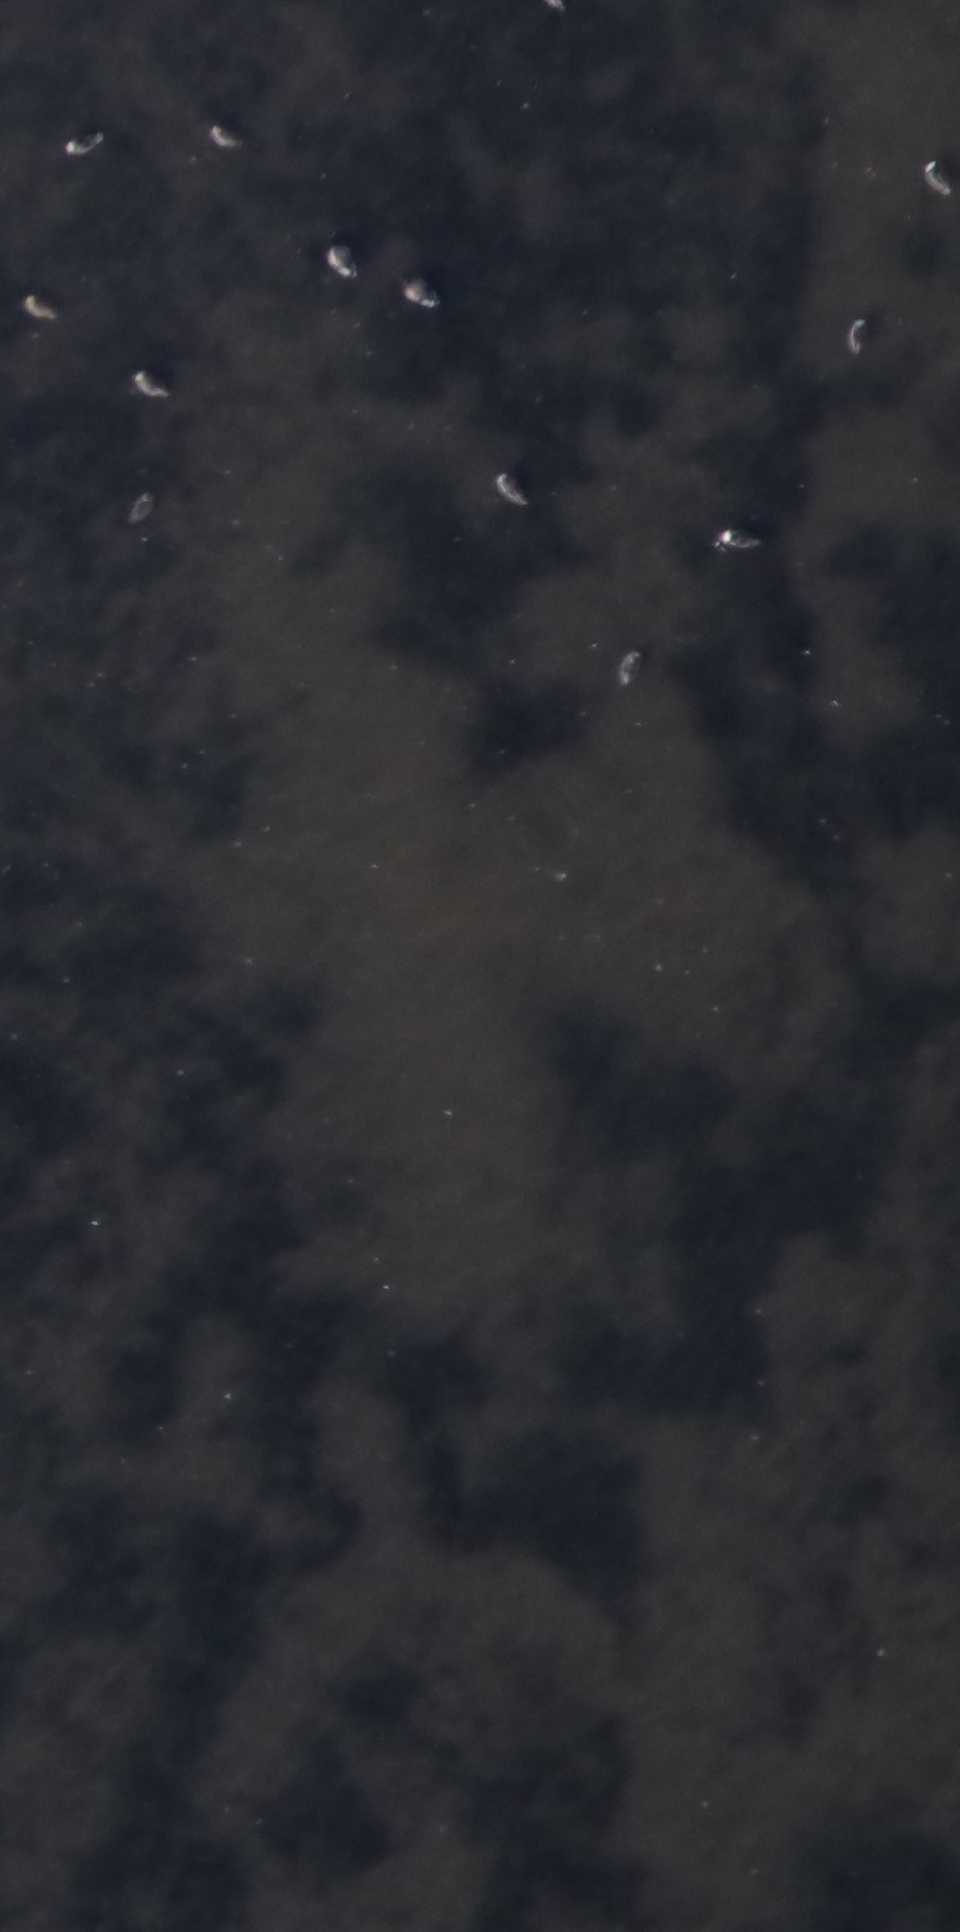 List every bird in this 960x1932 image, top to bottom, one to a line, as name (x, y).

other bird (227, 136)
emperor goose (79, 145)
emperor goose (941, 176)
brant (341, 261)
brant (416, 292)
emperor goose (40, 306)
emperor goose (857, 333)
emperor goose (149, 385)
emperor goose (512, 486)
other bird (142, 509)
emperor goose (739, 540)
other bird (629, 668)